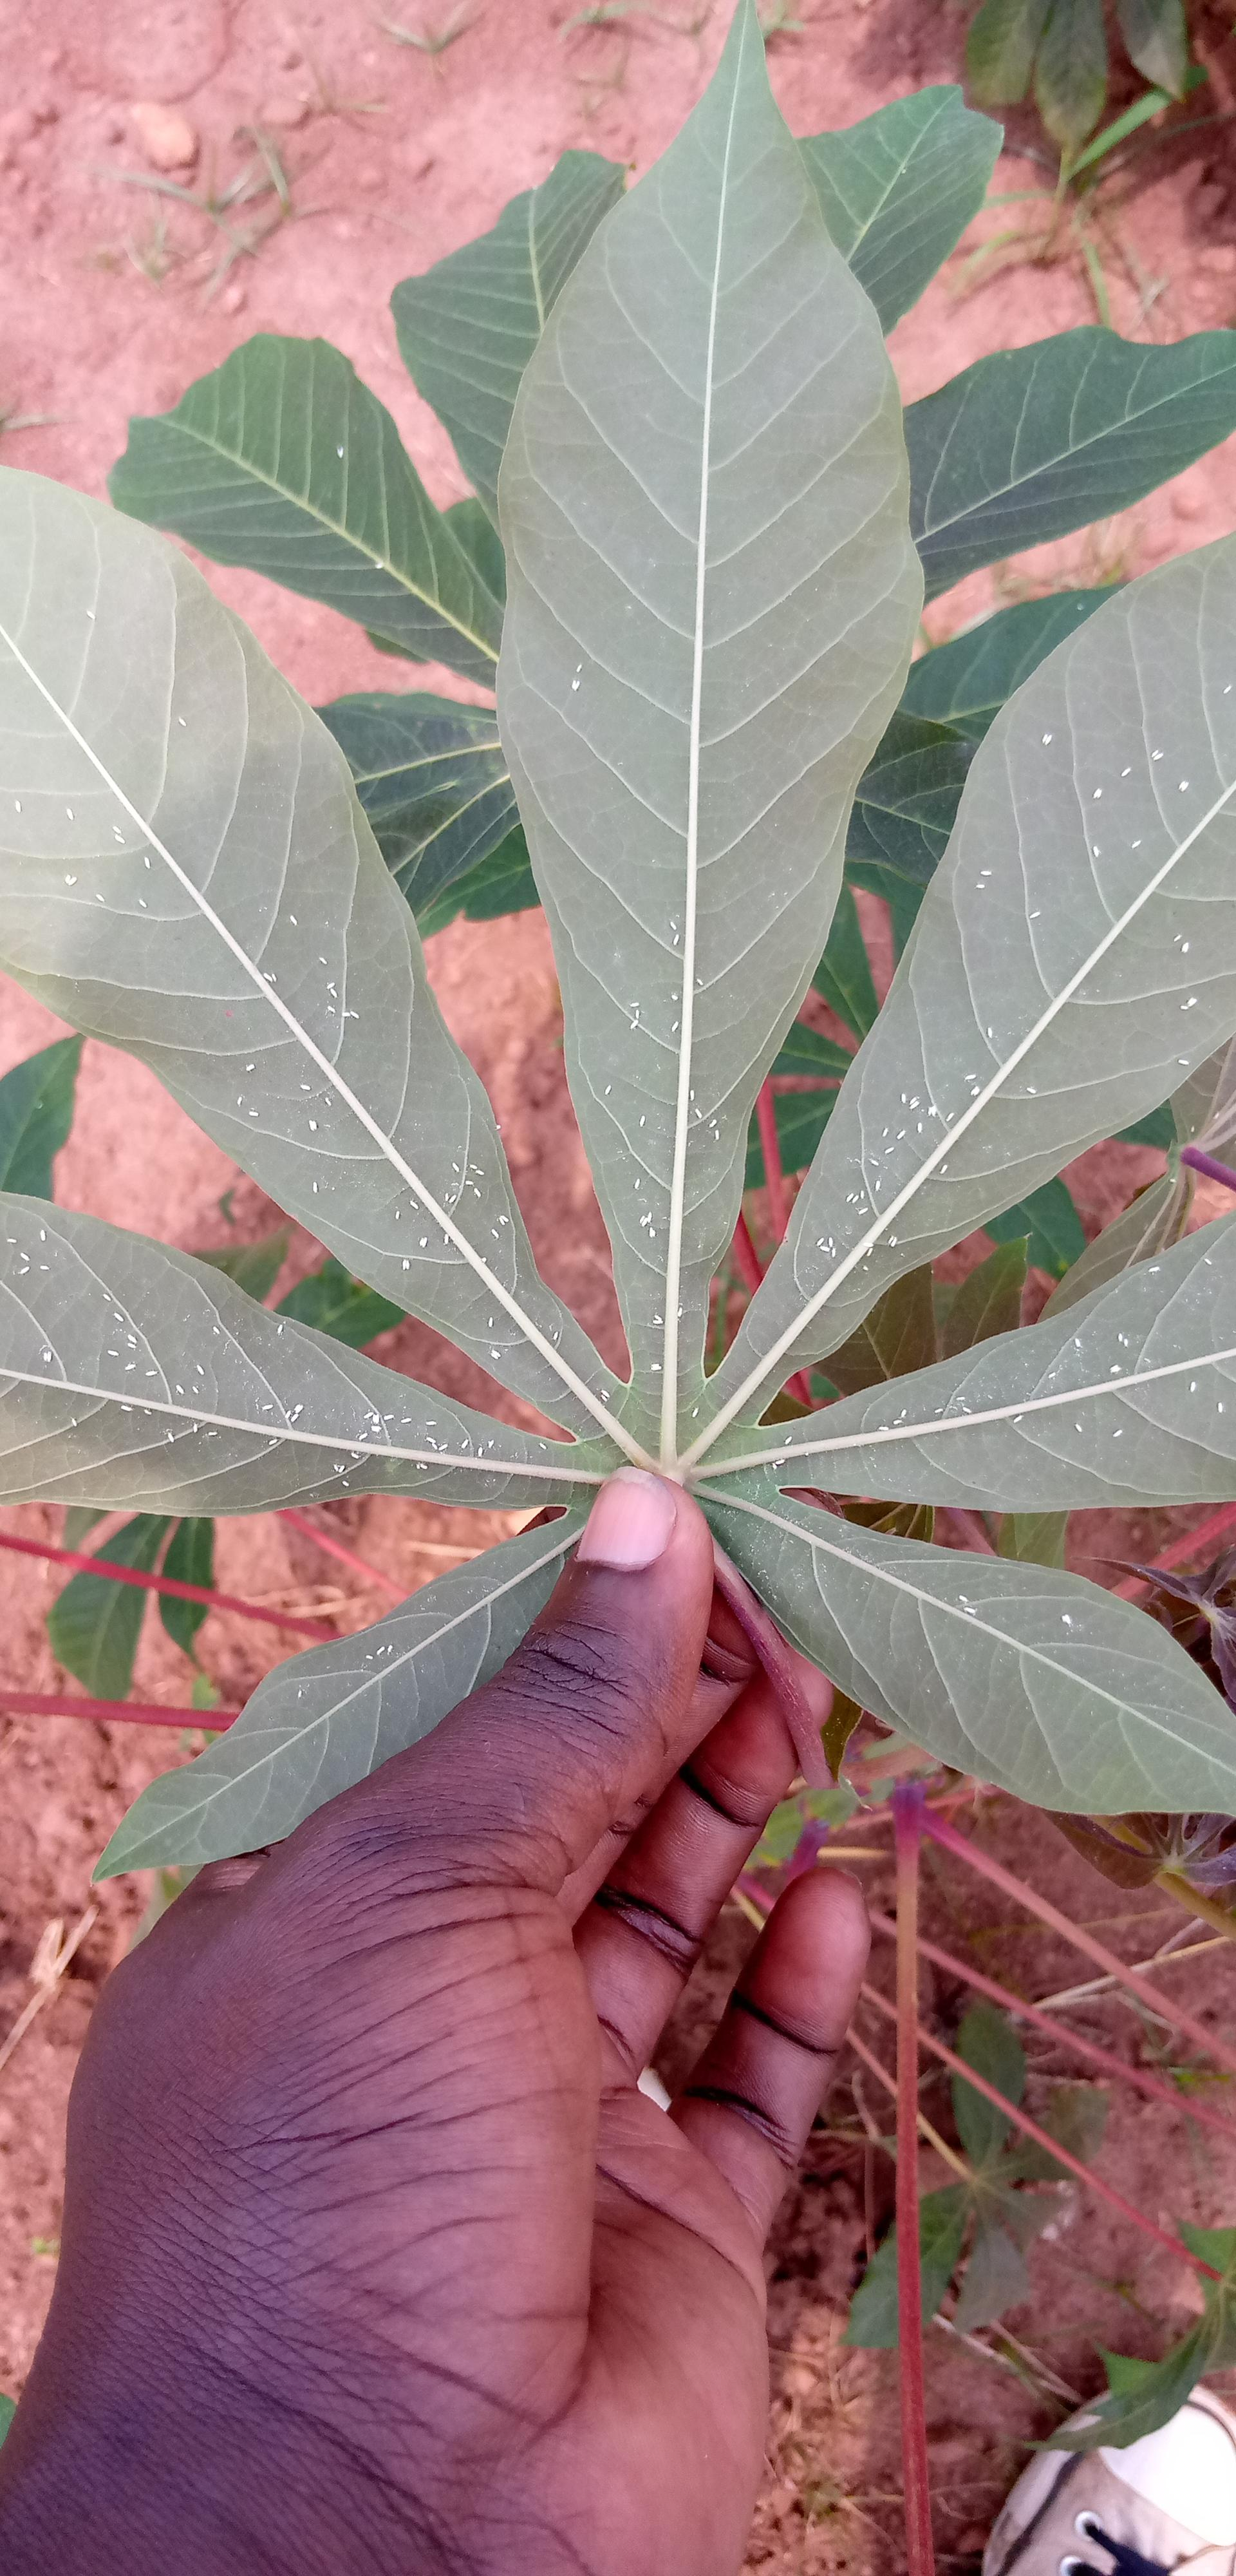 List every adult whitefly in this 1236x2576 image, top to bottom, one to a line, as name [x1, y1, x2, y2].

whitefly [74, 601, 96, 620]
whitefly [568, 644, 592, 677]
whitefly [561, 670, 587, 696]
whitefly [1215, 675, 1236, 698]
whitefly [167, 704, 190, 732]
whitefly [1034, 724, 1059, 752]
whitefly [1147, 734, 1171, 763]
whitefly [1112, 752, 1141, 782]
whitefly [1174, 770, 1190, 797]
whitefly [1085, 780, 1115, 800]
whitefly [6, 788, 33, 824]
whitefly [59, 802, 79, 824]
whitefly [106, 816, 129, 850]
whitefly [102, 820, 129, 857]
whitefly [1123, 826, 1151, 853]
whitefly [1081, 831, 1109, 865]
whitefly [135, 846, 165, 878]
whitefly [57, 861, 80, 896]
whitefly [965, 861, 997, 896]
whitefly [962, 864, 998, 902]
whitefly [84, 885, 109, 907]
whitefly [133, 891, 156, 914]
whitefly [1022, 899, 1049, 929]
whitefly [282, 902, 306, 929]
whitefly [662, 914, 689, 952]
whitefly [1164, 918, 1202, 960]
whitefly [1170, 920, 1199, 960]
whitefly [664, 927, 692, 955]
whitefly [309, 945, 337, 976]
whitefly [257, 956, 292, 991]
whitefly [254, 961, 279, 989]
whitefly [689, 971, 707, 987]
whitefly [321, 977, 344, 1005]
whitefly [666, 984, 682, 1005]
whitefly [1179, 990, 1203, 1014]
whitefly [621, 992, 646, 1032]
whitefly [619, 994, 643, 1032]
whitefly [320, 998, 344, 1019]
whitefly [337, 1004, 366, 1032]
whitefly [973, 1011, 1006, 1041]
whitefly [663, 1014, 686, 1037]
whitefly [1172, 1052, 1194, 1074]
whitefly [238, 1057, 267, 1082]
whitefly [958, 1065, 980, 1088]
whitefly [295, 1077, 317, 1097]
whitefly [894, 1077, 922, 1119]
whitefly [597, 1078, 611, 1102]
whitefly [1016, 1079, 1036, 1103]
whitefly [964, 1082, 982, 1104]
whitefly [674, 1085, 702, 1108]
whitefly [229, 1088, 254, 1113]
whitefly [898, 1088, 924, 1119]
whitefly [316, 1092, 338, 1112]
whitefly [923, 1095, 943, 1126]
whitefly [245, 1099, 268, 1124]
whitefly [937, 1099, 957, 1130]
whitefly [686, 1104, 706, 1127]
whitefly [631, 1108, 650, 1138]
whitefly [296, 1110, 324, 1140]
whitefly [704, 1112, 729, 1146]
whitefly [867, 1117, 909, 1151]
whitefly [911, 1117, 930, 1141]
whitefly [880, 1138, 904, 1159]
whitefly [861, 1148, 879, 1177]
whitefly [442, 1150, 460, 1176]
whitefly [465, 1157, 488, 1176]
whitefly [926, 1159, 953, 1186]
whitefly [866, 1168, 888, 1194]
whitefly [457, 1170, 491, 1207]
whitefly [626, 1173, 650, 1201]
whitefly [306, 1176, 334, 1196]
whitefly [841, 1180, 880, 1224]
whitefly [435, 1184, 458, 1206]
whitefly [838, 1184, 876, 1221]
whitefly [439, 1193, 465, 1214]
whitefly [404, 1196, 421, 1217]
whitefly [491, 1200, 510, 1228]
whitefly [386, 1202, 408, 1229]
whitefly [632, 1202, 663, 1251]
whitefly [630, 1204, 663, 1246]
whitefly [487, 1218, 505, 1250]
whitefly [809, 1222, 842, 1264]
whitefly [33, 1225, 70, 1255]
whitefly [409, 1228, 433, 1257]
whitefly [429, 1228, 456, 1249]
whitefly [884, 1231, 905, 1255]
whitefly [4, 1233, 18, 1250]
whitefly [863, 1233, 879, 1264]
whitefly [19, 1246, 36, 1278]
whitefly [475, 1246, 488, 1270]
whitefly [33, 1251, 51, 1275]
whitefly [1146, 1256, 1170, 1278]
whitefly [394, 1257, 421, 1282]
whitefly [859, 1257, 876, 1280]
whitefly [96, 1282, 118, 1306]
whitefly [671, 1299, 691, 1320]
whitefly [642, 1306, 668, 1338]
whitefly [102, 1307, 129, 1330]
whitefly [201, 1309, 228, 1345]
whitefly [480, 1313, 505, 1334]
whitefly [270, 1319, 289, 1343]
whitefly [1107, 1321, 1140, 1355]
whitefly [543, 1323, 565, 1347]
whitefly [118, 1325, 149, 1354]
whitefly [1107, 1325, 1134, 1355]
whitefly [1062, 1327, 1092, 1361]
whitefly [478, 1340, 506, 1368]
whitefly [39, 1341, 57, 1369]
whitefly [100, 1343, 117, 1361]
whitefly [641, 1347, 663, 1376]
whitefly [187, 1355, 208, 1375]
whitefly [1102, 1357, 1126, 1390]
whitefly [123, 1358, 140, 1378]
whitefly [140, 1363, 164, 1383]
whitefly [183, 1375, 205, 1401]
whitefly [1183, 1375, 1204, 1407]
whitefly [169, 1376, 191, 1400]
whitefly [951, 1383, 977, 1419]
whitefly [593, 1385, 614, 1408]
whitefly [1209, 1390, 1231, 1418]
whitefly [671, 1393, 706, 1424]
whitefly [113, 1394, 138, 1418]
whitefly [136, 1396, 159, 1426]
whitefly [285, 1396, 316, 1428]
whitefly [257, 1397, 278, 1414]
whitefly [276, 1397, 310, 1426]
whitefly [383, 1401, 414, 1436]
whitefly [881, 1401, 911, 1430]
whitefly [351, 1403, 380, 1448]
whitefly [924, 1403, 948, 1426]
whitefly [885, 1406, 909, 1430]
whitefly [1010, 1406, 1028, 1431]
whitefly [55, 1408, 86, 1432]
whitefly [422, 1408, 443, 1426]
whitefly [185, 1411, 208, 1436]
whitefly [870, 1412, 891, 1443]
whitefly [1072, 1414, 1089, 1441]
whitefly [203, 1416, 228, 1446]
whitefly [164, 1417, 185, 1448]
whitefly [1108, 1418, 1123, 1449]
whitefly [775, 1426, 800, 1456]
whitefly [260, 1430, 284, 1454]
whitefly [482, 1431, 507, 1456]
whitefly [458, 1432, 488, 1459]
whitefly [424, 1434, 456, 1454]
whitefly [537, 1438, 574, 1460]
whitefly [341, 1441, 362, 1464]
whitefly [761, 1450, 793, 1484]
whitefly [327, 1455, 353, 1491]
whitefly [413, 1462, 435, 1479]
whitefly [943, 1580, 986, 1624]
whitefly [947, 1585, 985, 1625]
whitefly [1059, 1605, 1083, 1634]
whitefly [355, 1636, 397, 1670]
whitefly [353, 1641, 408, 1672]